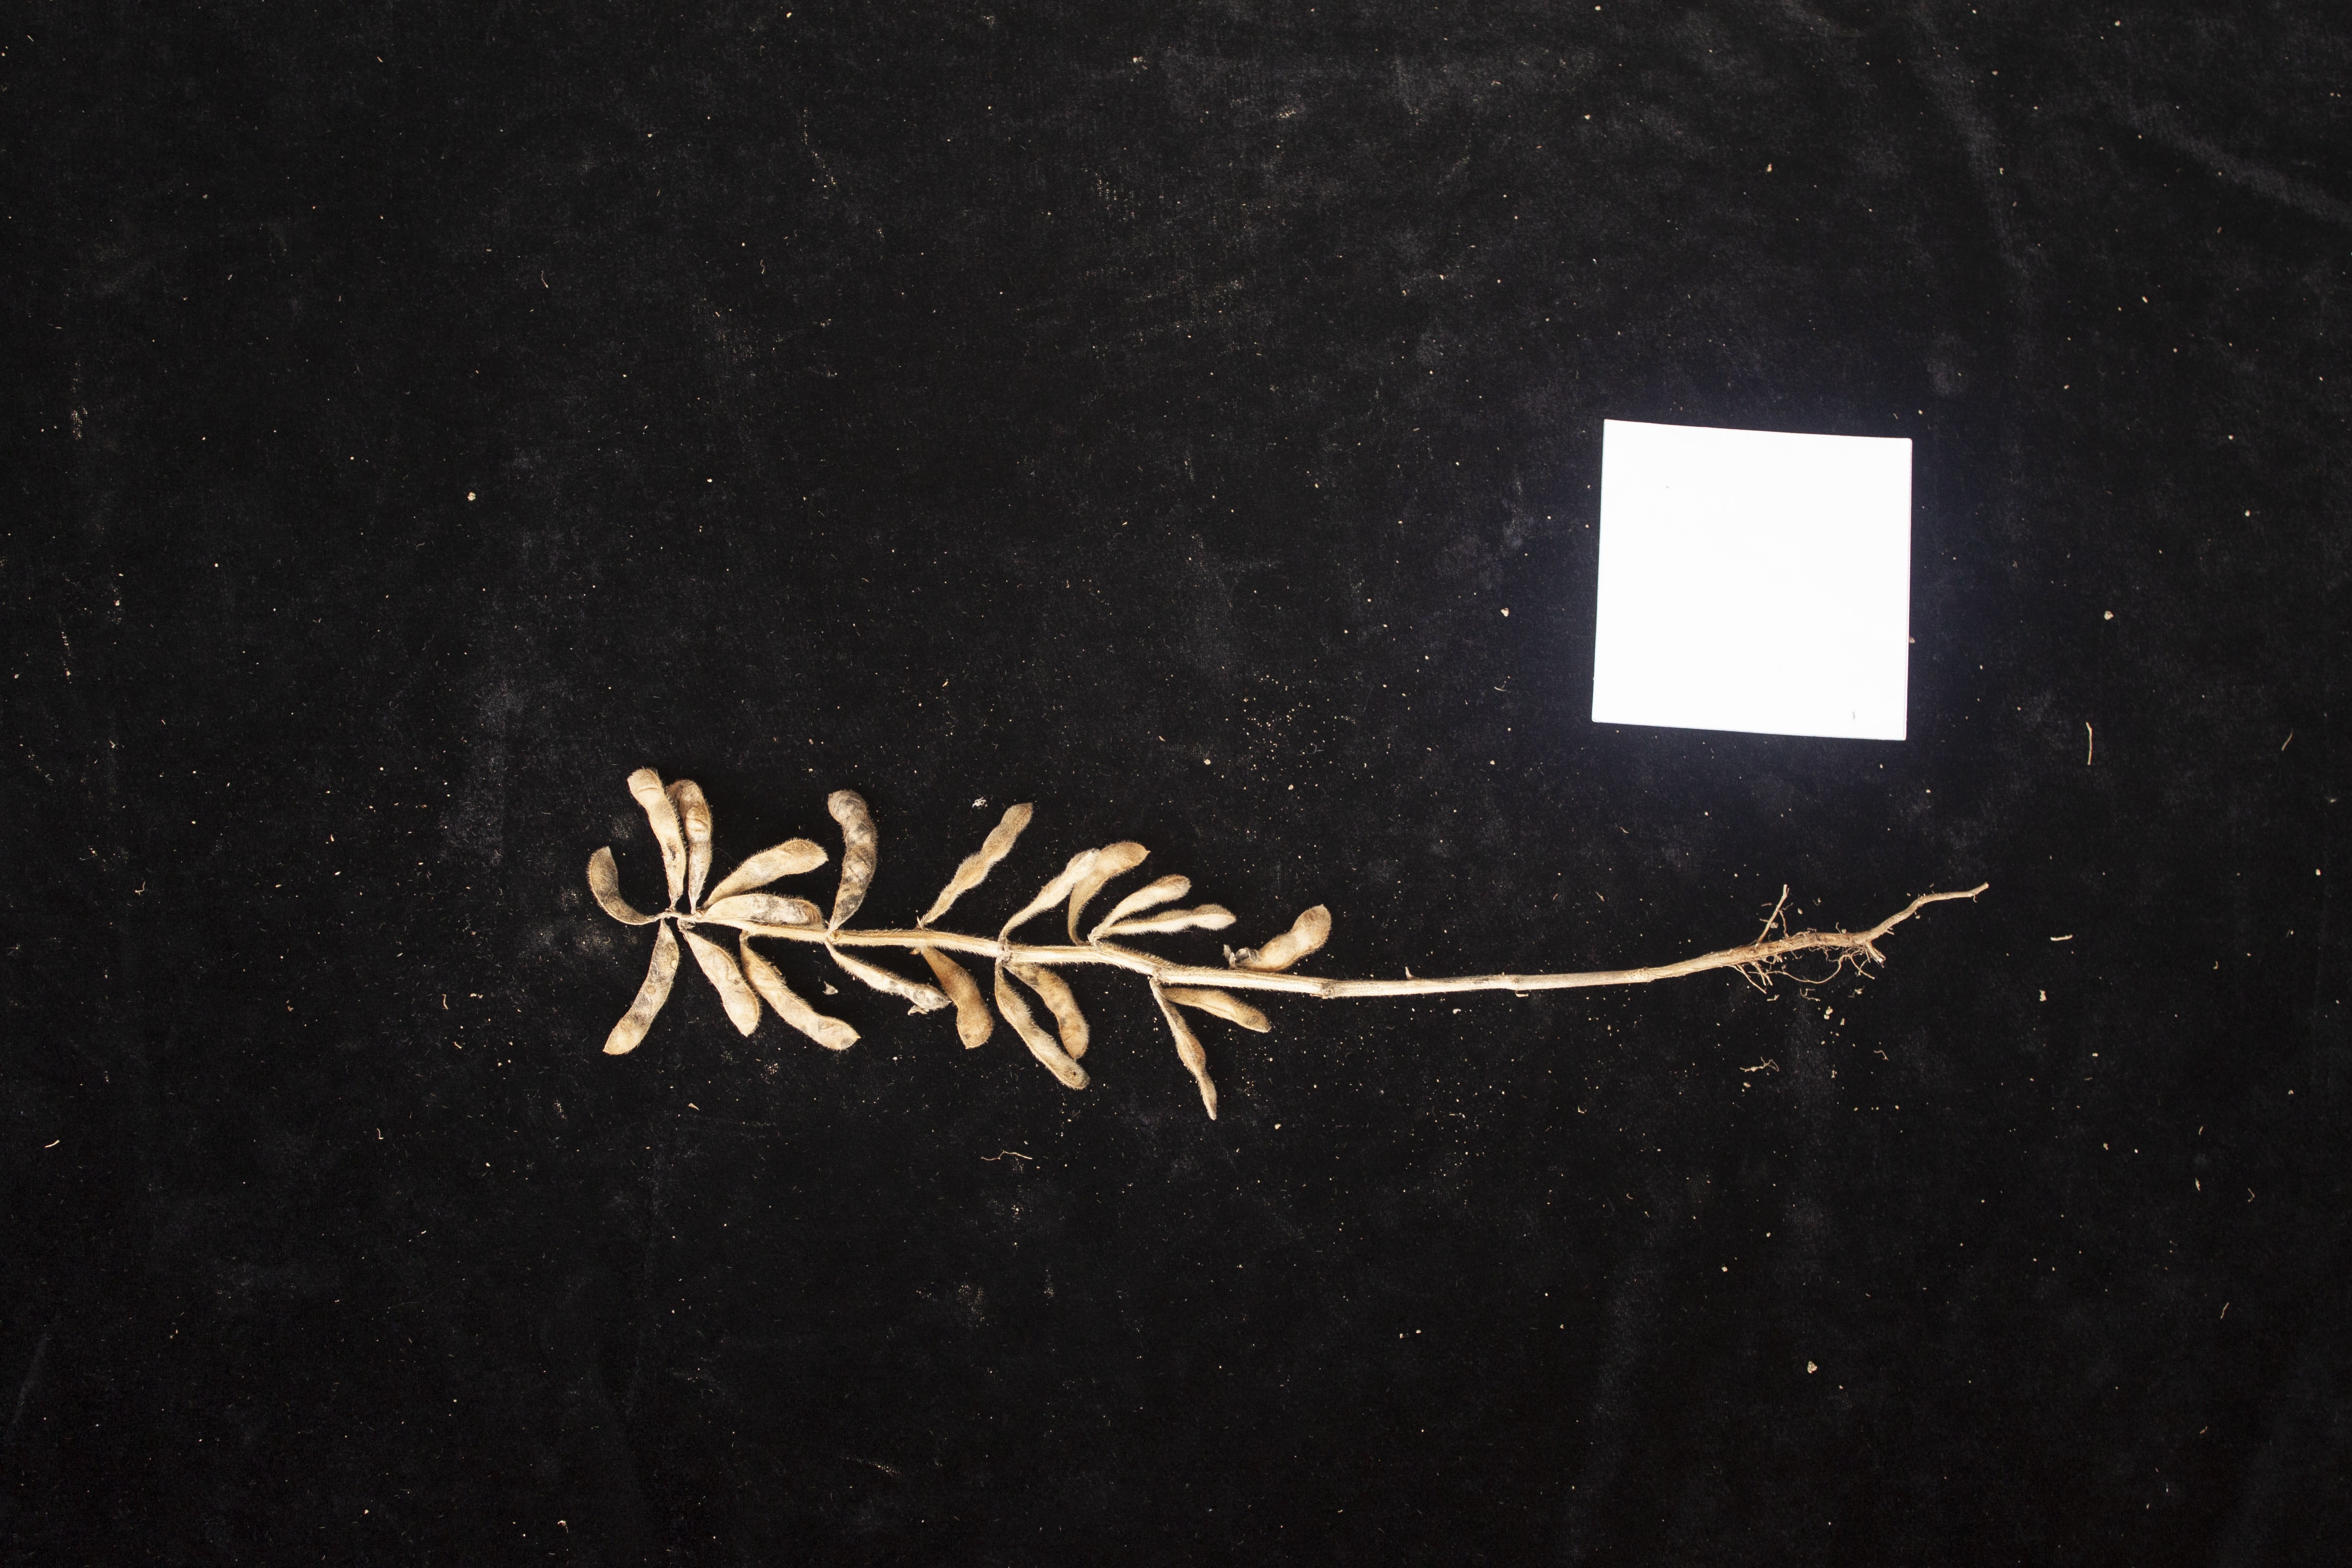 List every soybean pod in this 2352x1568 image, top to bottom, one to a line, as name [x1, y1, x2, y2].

soybean pod [628, 769, 686, 907]
soybean pod [670, 780, 712, 911]
soybean pod [828, 792, 878, 934]
soybean pod [921, 803, 1033, 924]
soybean pod [704, 839, 826, 908]
soybean pod [1067, 841, 1148, 942]
soybean pod [588, 847, 658, 923]
soybean pod [1002, 850, 1098, 938]
soybean pod [1095, 877, 1189, 938]
soybean pod [691, 894, 827, 933]
soybean pod [1099, 905, 1235, 936]
soybean pod [1241, 907, 1330, 973]
soybean pod [604, 923, 683, 1054]
soybean pod [681, 933, 763, 1035]
soybean pod [739, 937, 859, 1049]
soybean pod [827, 941, 953, 1010]
soybean pod [920, 950, 990, 1050]
soybean pod [998, 954, 1087, 1089]
soybean pod [1007, 968, 1088, 1061]
soybean pod [1150, 982, 1218, 1116]
soybean pod [1165, 990, 1268, 1033]